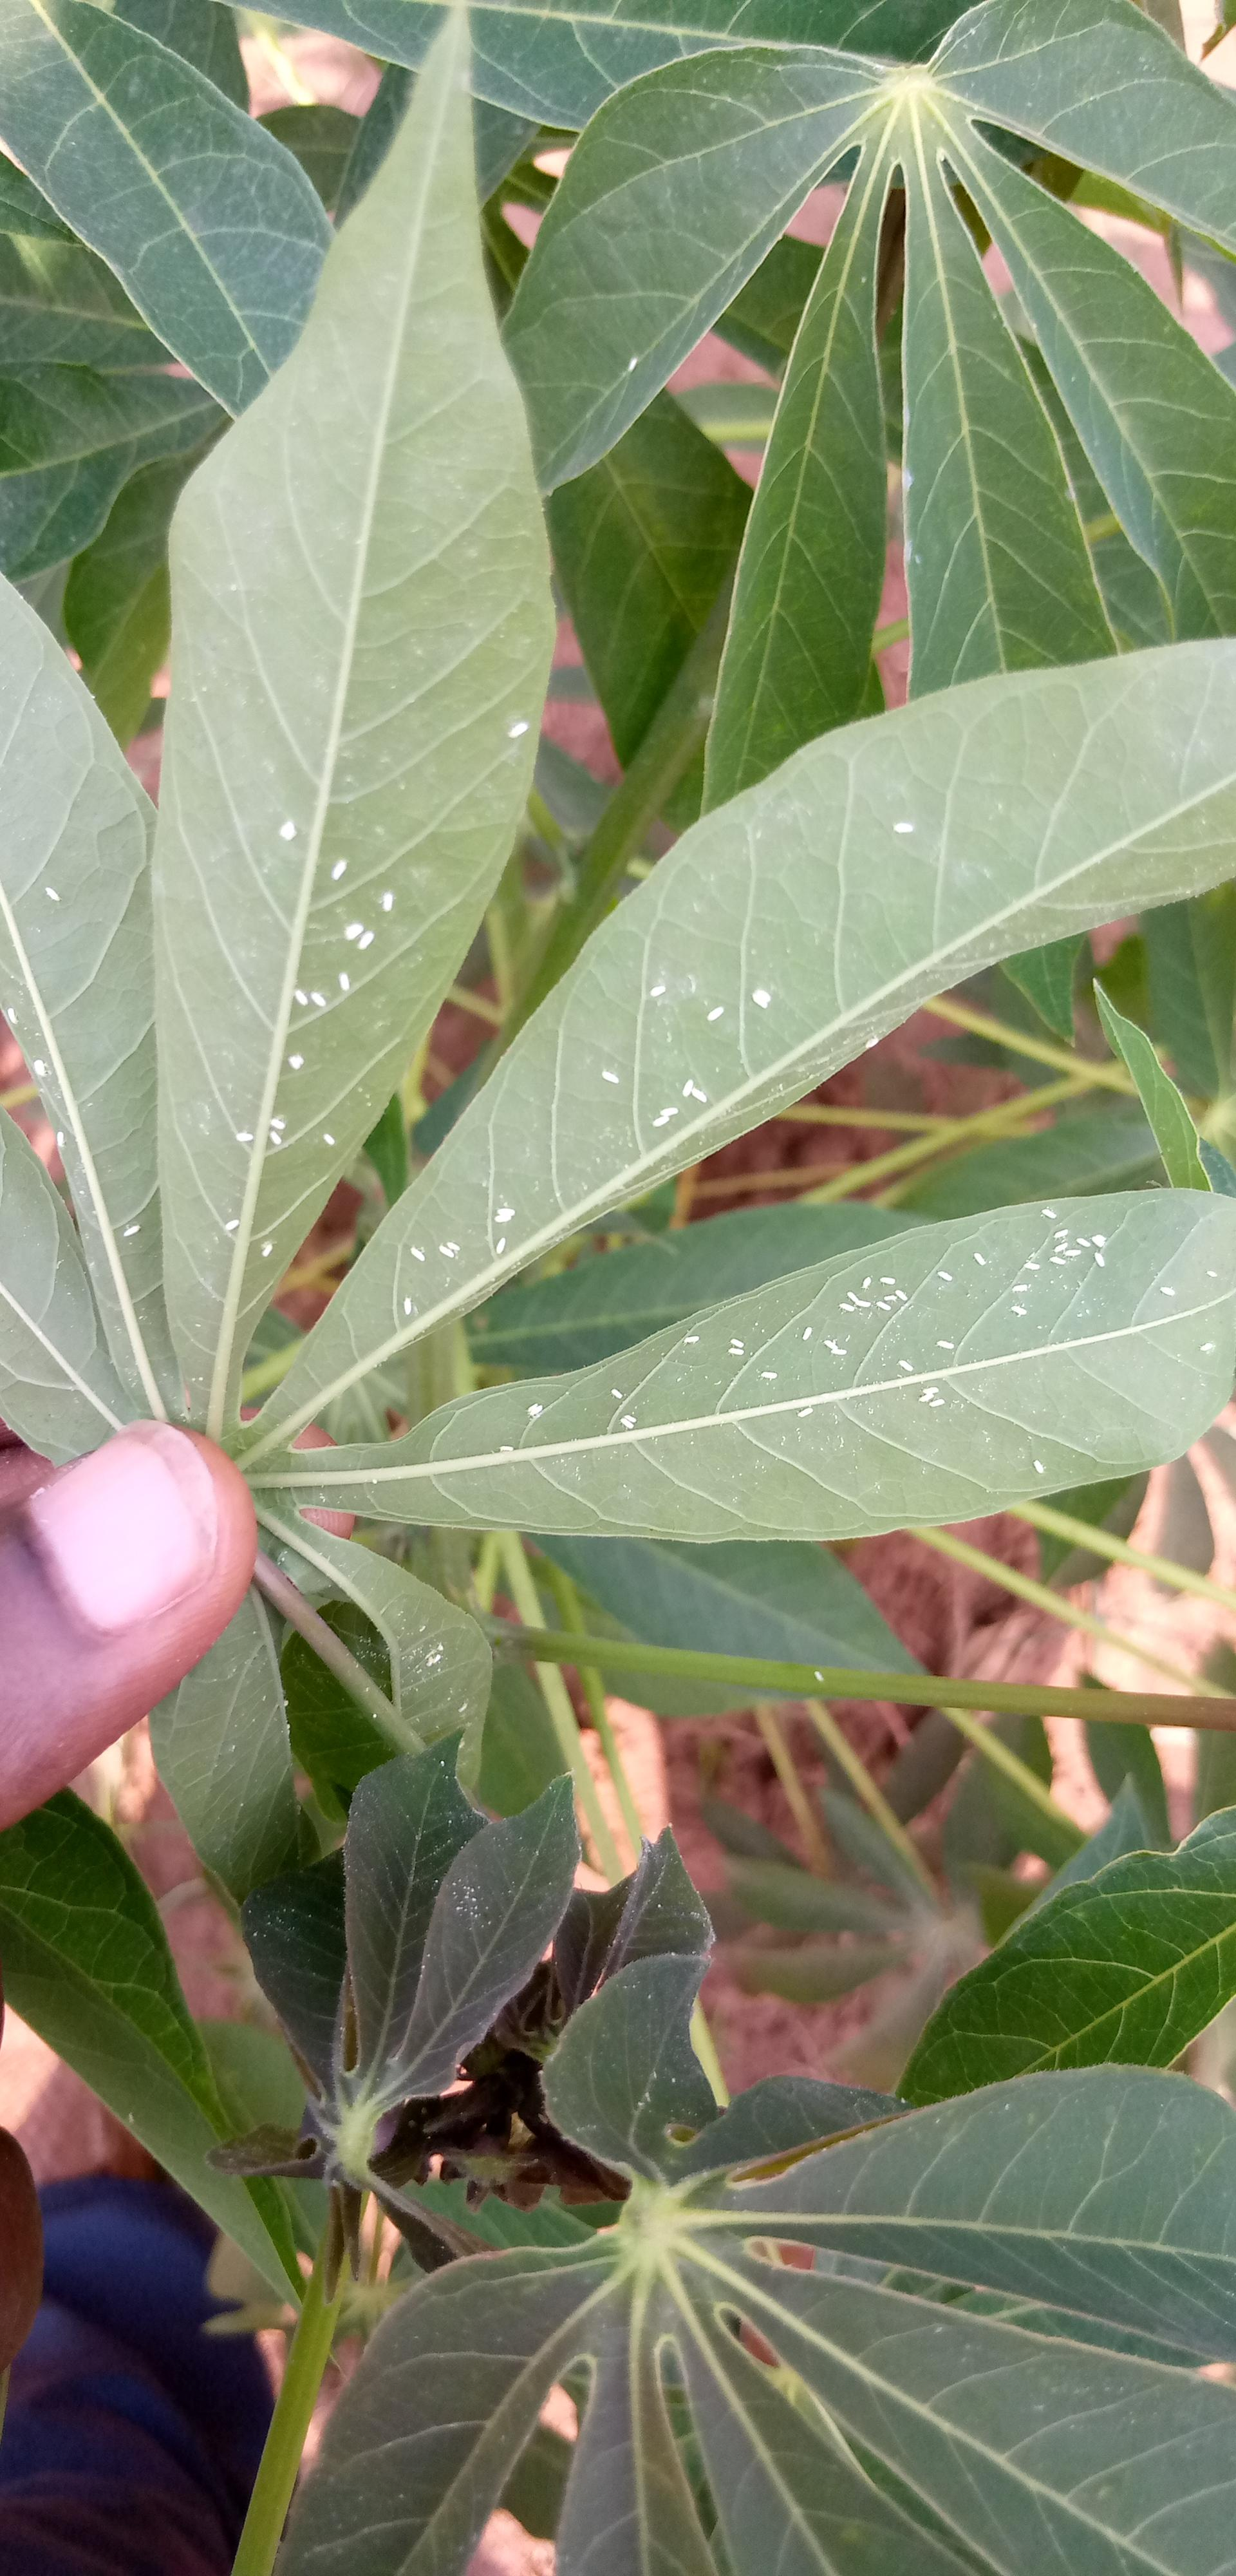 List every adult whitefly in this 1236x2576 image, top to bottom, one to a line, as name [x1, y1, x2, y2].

whitefly [622, 354, 641, 376]
whitefly [503, 719, 530, 743]
whitefly [277, 819, 301, 844]
whitefly [888, 819, 920, 836]
whitefly [331, 857, 348, 882]
whitefly [42, 884, 61, 903]
whitefly [380, 890, 396, 914]
whitefly [343, 922, 366, 942]
whitefly [359, 930, 375, 951]
whitefly [337, 971, 351, 993]
whitefly [648, 982, 668, 999]
whitefly [749, 986, 773, 1012]
whitefly [293, 988, 308, 1008]
whitefly [310, 989, 326, 1009]
whitefly [703, 1004, 727, 1023]
whitefly [4, 1005, 19, 1026]
whitefly [861, 1032, 885, 1052]
whitefly [285, 1052, 306, 1071]
whitefly [31, 1058, 48, 1078]
whitefly [599, 1068, 621, 1087]
whitefly [681, 1077, 694, 1099]
whitefly [691, 1088, 709, 1104]
whitefly [657, 1104, 681, 1118]
whitefly [650, 1115, 673, 1129]
whitefly [268, 1116, 286, 1131]
whitefly [52, 1128, 68, 1150]
whitefly [234, 1130, 255, 1145]
whitefly [268, 1130, 282, 1148]
whitefly [320, 1131, 337, 1147]
whitefly [495, 1206, 516, 1215]
whitefly [1038, 1206, 1058, 1222]
whitefly [492, 1215, 515, 1226]
whitefly [224, 1218, 239, 1235]
whitefly [118, 1222, 144, 1238]
whitefly [1052, 1226, 1072, 1241]
whitefly [1092, 1231, 1109, 1248]
whitefly [494, 1234, 508, 1255]
whitefly [1074, 1235, 1092, 1249]
whitefly [445, 1240, 462, 1253]
whitefly [1053, 1240, 1070, 1253]
whitefly [259, 1242, 277, 1262]
whitefly [437, 1242, 455, 1260]
whitefly [409, 1244, 427, 1264]
whitefly [1062, 1248, 1083, 1258]
whitefly [1093, 1249, 1109, 1270]
whitefly [971, 1250, 988, 1269]
whitefly [1048, 1254, 1067, 1266]
whitefly [1021, 1260, 1041, 1272]
whitefly [1203, 1267, 1222, 1282]
whitefly [934, 1268, 956, 1284]
whitefly [860, 1274, 872, 1293]
whitefly [877, 1274, 896, 1285]
whitefly [1157, 1282, 1177, 1299]
whitefly [1010, 1283, 1031, 1294]
whitefly [894, 1287, 912, 1302]
whitefly [845, 1289, 859, 1303]
whitefly [881, 1294, 899, 1302]
whitefly [401, 1294, 415, 1318]
whitefly [856, 1299, 872, 1309]
whitefly [873, 1299, 893, 1312]
whitefly [837, 1302, 856, 1313]
whitefly [1009, 1304, 1029, 1318]
whitefly [800, 1324, 813, 1344]
whitefly [682, 1333, 700, 1346]
whitefly [728, 1336, 745, 1348]
whitefly [821, 1338, 839, 1350]
whitefly [933, 1338, 956, 1352]
whitefly [1197, 1338, 1217, 1357]
whitefly [725, 1345, 746, 1357]
whitefly [829, 1348, 849, 1358]
whitefly [894, 1357, 915, 1374]
whitefly [758, 1369, 780, 1382]
whitefly [920, 1385, 941, 1396]
whitefly [608, 1387, 625, 1401]
whitefly [917, 1394, 936, 1406]
whitefly [929, 1397, 947, 1410]
whitefly [527, 1402, 538, 1414]
whitefly [530, 1403, 543, 1419]
whitefly [794, 1405, 814, 1421]
whitefly [622, 1414, 639, 1425]
whitefly [618, 1417, 634, 1431]
whitefly [498, 1443, 516, 1454]
whitefly [1030, 1457, 1047, 1476]
whitefly [434, 1651, 444, 1664]
whitefly [425, 1653, 434, 1671]
whitefly [812, 1669, 827, 1683]